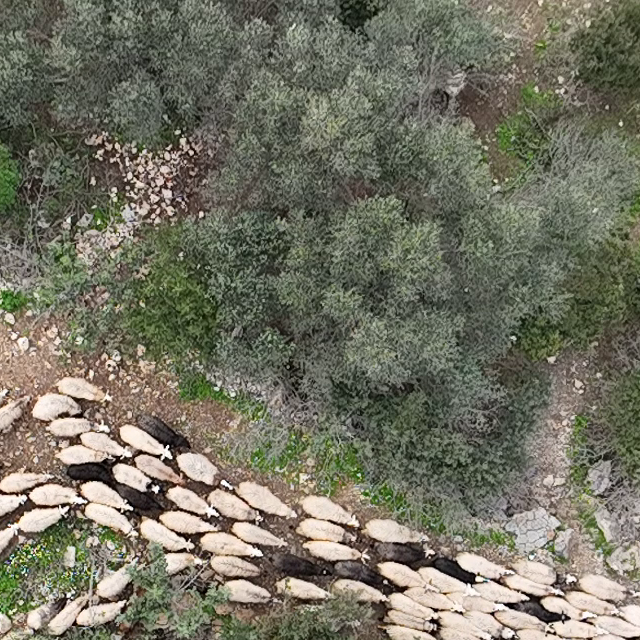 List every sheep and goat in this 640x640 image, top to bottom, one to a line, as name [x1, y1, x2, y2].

sheep [56, 376, 114, 403]
sheep [0, 389, 8, 431]
sheep [33, 392, 82, 423]
sheep [0, 395, 32, 435]
sheep [136, 414, 192, 450]
sheep [46, 417, 111, 437]
sheep [118, 424, 174, 461]
sheep [80, 431, 133, 459]
sheep [55, 444, 115, 464]
sheep [176, 452, 234, 491]
sheep [135, 454, 191, 485]
sheep [112, 462, 158, 494]
sheep [69, 464, 115, 487]
sheep [0, 473, 54, 493]
sheep [80, 480, 134, 513]
sheep [236, 480, 298, 519]
sheep [115, 483, 165, 509]
sheep [27, 484, 89, 506]
sheep [166, 486, 220, 518]
sheep [207, 488, 264, 526]
sheep [0, 494, 26, 520]
sheep [303, 494, 361, 528]
sheep [85, 502, 137, 538]
sheep [17, 504, 71, 534]
sheep [158, 510, 219, 532]
sheep [141, 515, 196, 551]
sheep [295, 518, 359, 544]
sheep [365, 518, 430, 543]
sheep [232, 521, 290, 548]
sheep [0, 523, 19, 562]
sheep [200, 531, 264, 558]
sheep [302, 540, 371, 564]
sheep [375, 542, 434, 562]
sheep [142, 551, 203, 580]
sheep [457, 551, 515, 578]
sheep [270, 552, 333, 577]
sheep [210, 555, 270, 577]
sheep [97, 557, 137, 597]
sheep [435, 557, 490, 583]
sheep [508, 558, 576, 586]
sheep [333, 561, 394, 589]
sheep [377, 561, 440, 594]
sheep [416, 567, 481, 596]
sheep [578, 573, 639, 601]
sheep [500, 574, 565, 597]
sheep [277, 577, 338, 601]
sheep [331, 577, 390, 602]
sheep [220, 578, 283, 605]
sheep [471, 582, 530, 602]
sheep [403, 588, 466, 614]
sheep [565, 590, 622, 615]
sheep [383, 592, 440, 620]
sheep [446, 592, 508, 610]
sheep [49, 593, 91, 635]
sheep [541, 596, 597, 620]
sheep [76, 599, 127, 626]
sheep [620, 603, 639, 632]
sheep [526, 608, 570, 622]
sheep [383, 610, 439, 632]
sheep [437, 610, 493, 639]
sheep [463, 610, 519, 639]
sheep [494, 610, 553, 633]
sheep [587, 615, 639, 637]
sheep [549, 620, 610, 637]
sheep [378, 626, 449, 639]
sheep [439, 626, 491, 639]
sheep [515, 629, 577, 639]
sheep [594, 634, 639, 639]